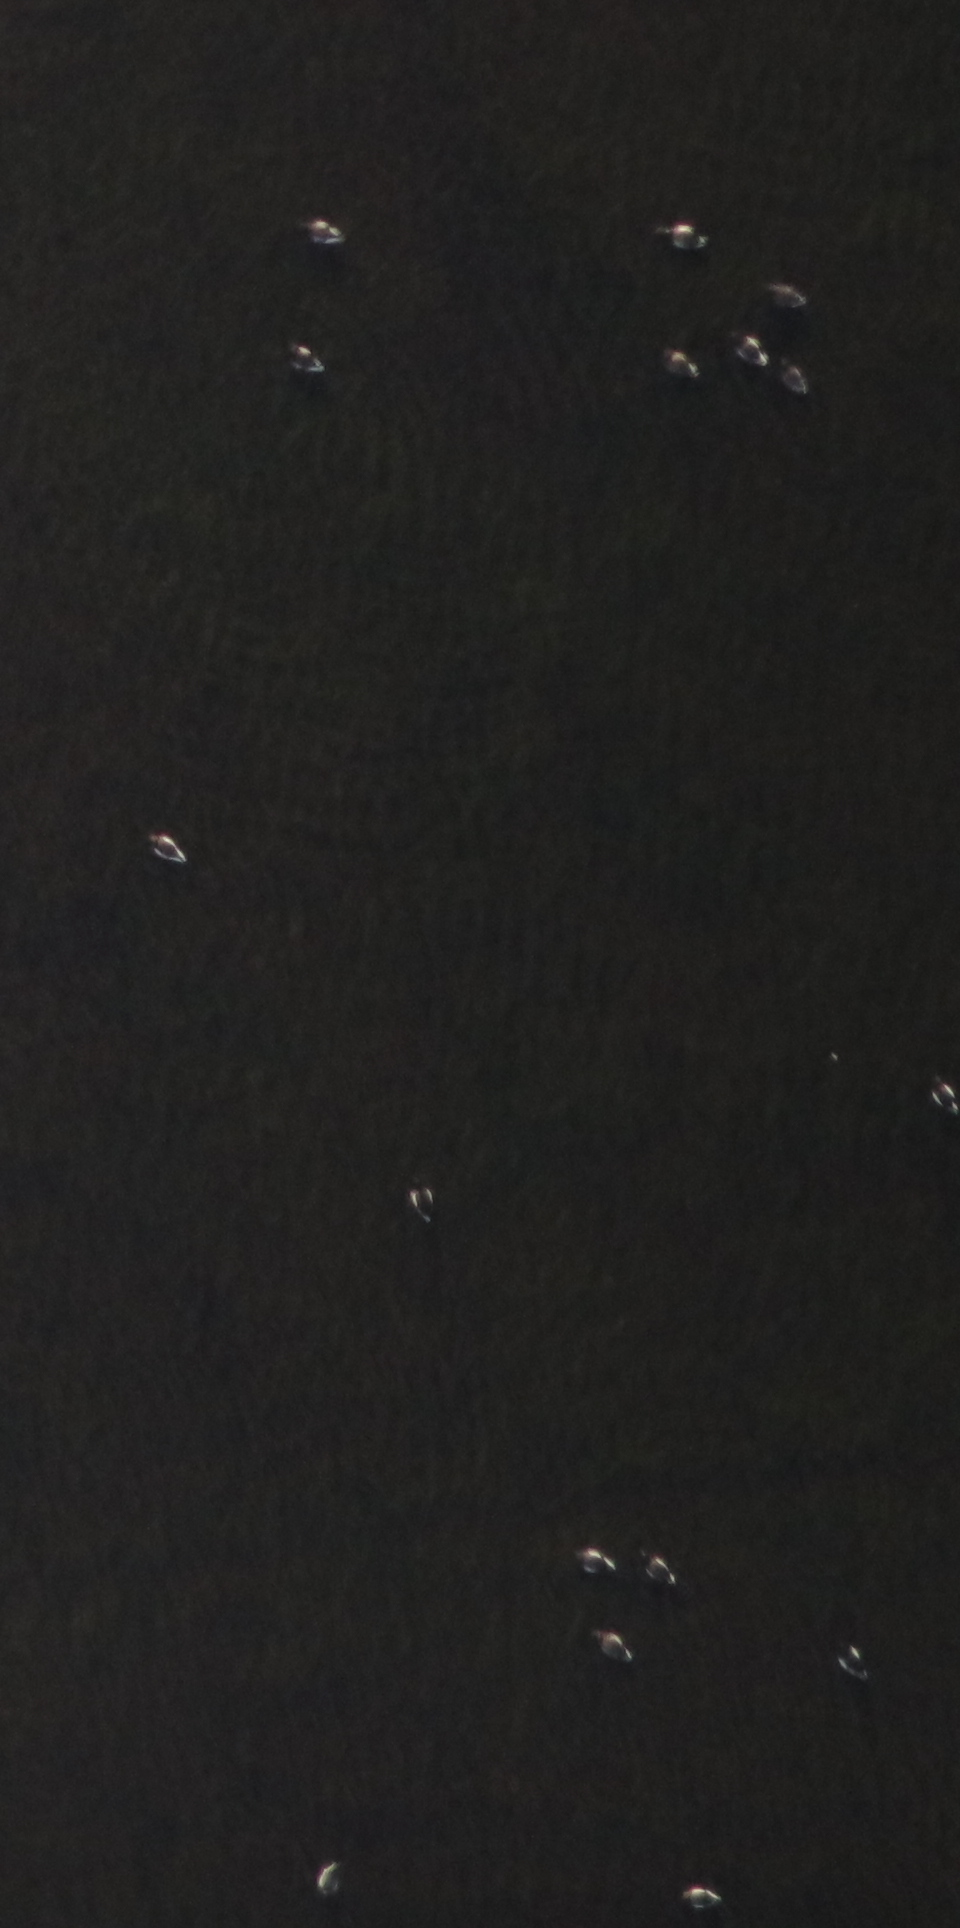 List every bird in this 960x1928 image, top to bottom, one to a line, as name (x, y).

brant (325, 232)
brant (685, 237)
brant (783, 296)
brant (752, 350)
brant (305, 358)
brant (680, 363)
brant (795, 377)
brant (165, 849)
brant (945, 1096)
brant (423, 1200)
brant (595, 1560)
brant (657, 1568)
brant (614, 1646)
brant (851, 1661)
brant (333, 1883)
brant (704, 1903)